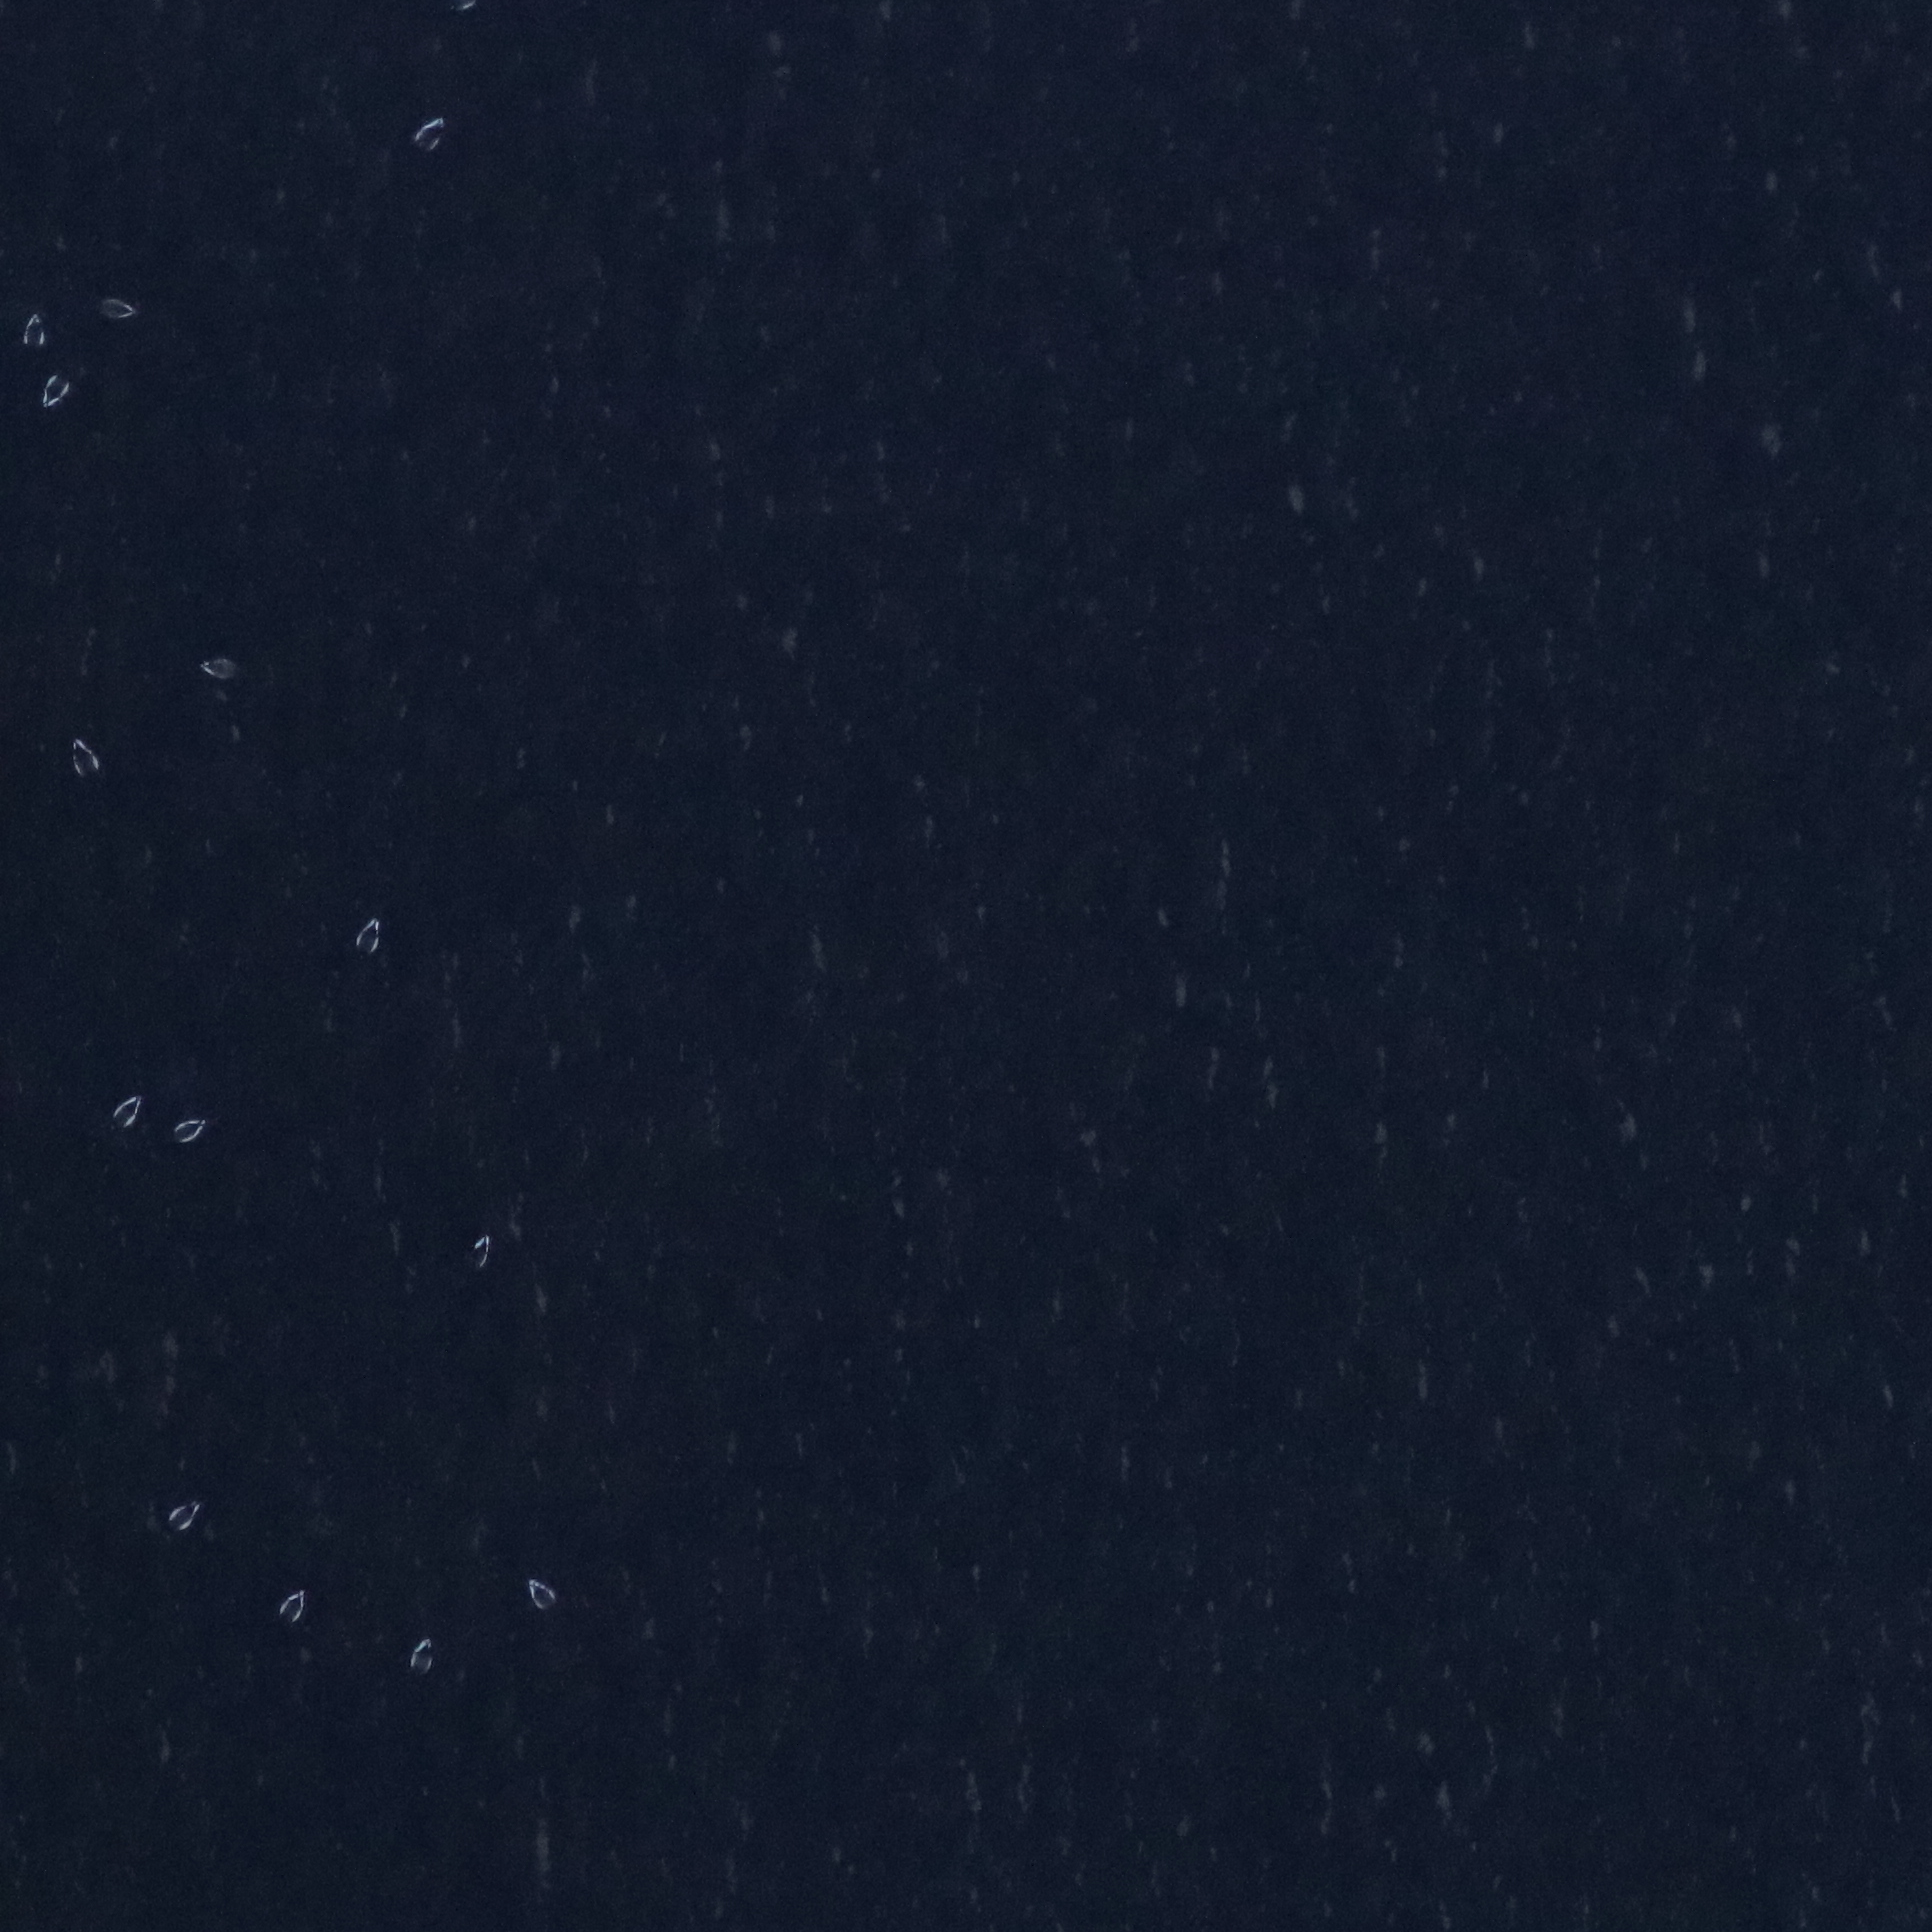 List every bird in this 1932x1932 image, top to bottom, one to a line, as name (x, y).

brant (428, 135)
brant (115, 307)
brant (32, 328)
brant (53, 387)
brant (224, 669)
brant (84, 758)
brant (367, 939)
brant (125, 1114)
brant (185, 1132)
brant (479, 1254)
brant (182, 1518)
brant (543, 1596)
brant (289, 1608)
brant (421, 1659)